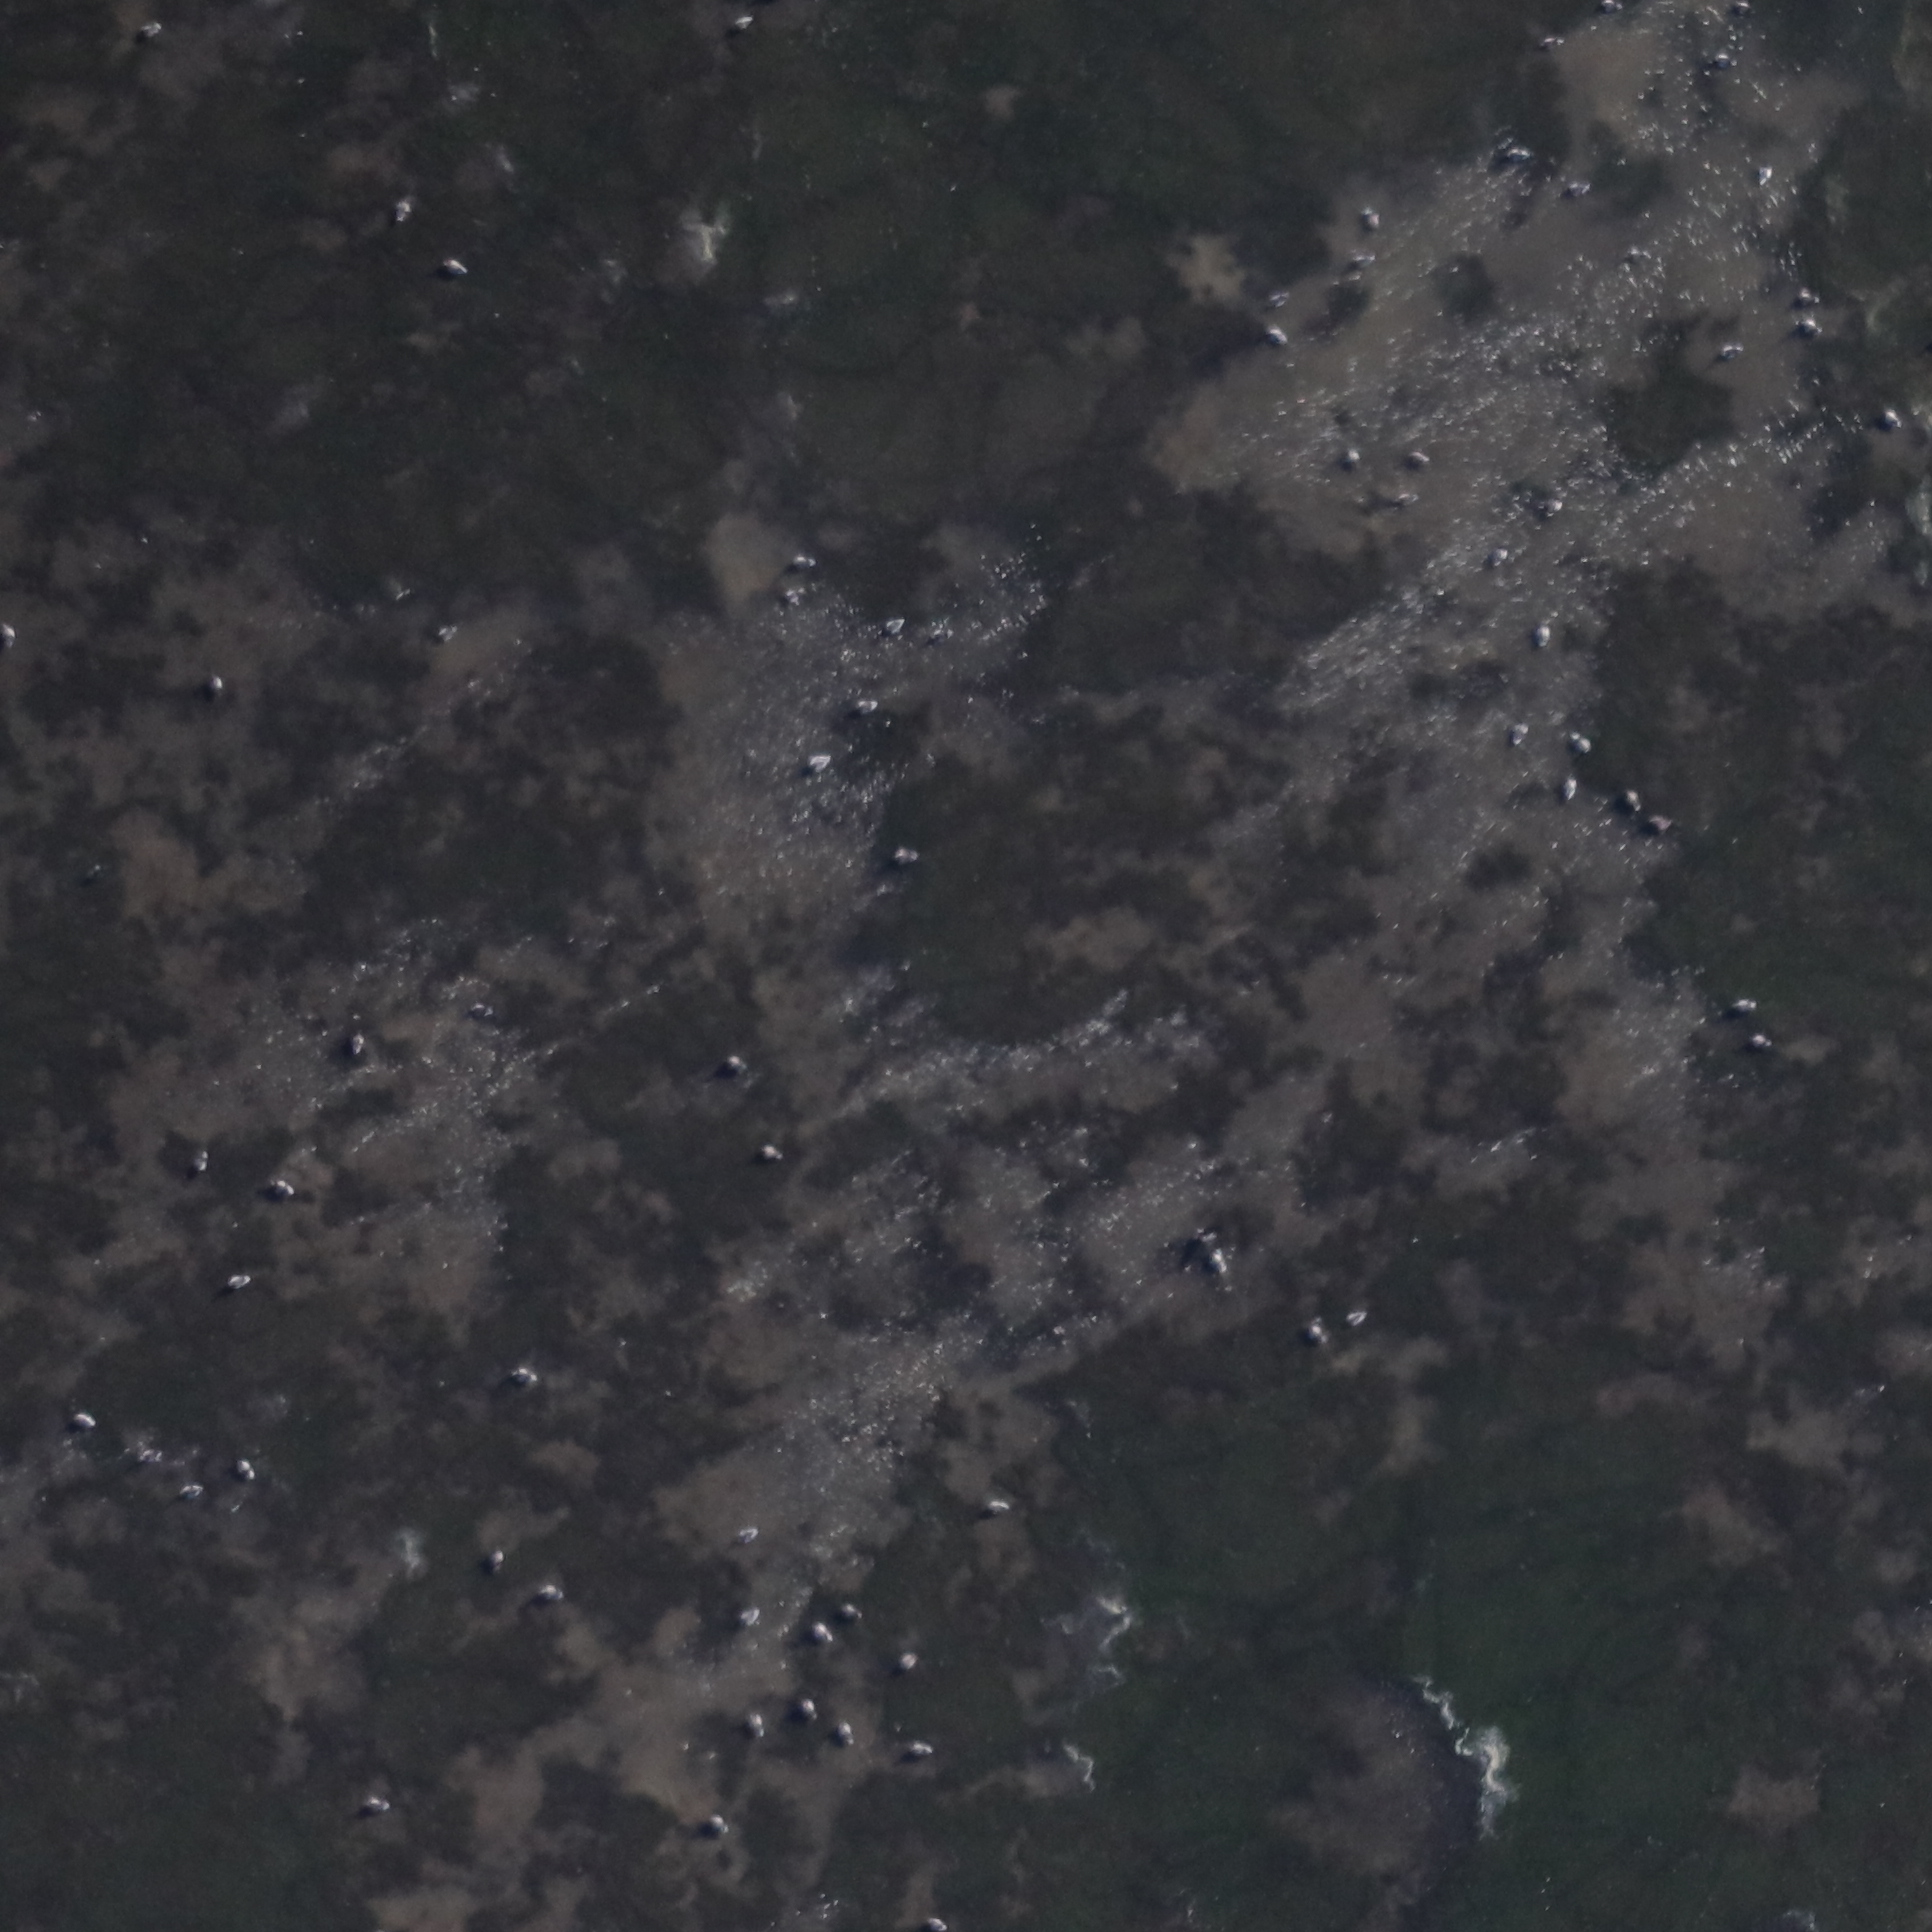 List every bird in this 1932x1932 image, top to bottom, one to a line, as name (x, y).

brant (1611, 5)
brant (1746, 9)
brant (744, 24)
brant (149, 32)
brant (1551, 41)
brant (1723, 62)
brant (1518, 153)
brant (1766, 177)
brant (1580, 191)
brant (401, 208)
brant (1372, 220)
brant (1637, 254)
brant (1361, 263)
brant (454, 267)
brant (1804, 297)
brant (1278, 299)
brant (1809, 324)
brant (1278, 339)
brant (1727, 351)
brant (1890, 418)
brant (1415, 457)
brant (1355, 459)
brant (1409, 500)
brant (1551, 509)
brant (1500, 555)
brant (803, 561)
brant (792, 594)
brant (890, 627)
brant (444, 634)
brant (939, 636)
brant (1543, 637)
brant (9, 638)
brant (217, 686)
brant (868, 706)
brant (1518, 731)
brant (1581, 745)
brant (821, 762)
brant (1573, 790)
brant (1635, 796)
brant (1660, 823)
brant (906, 855)
brant (1745, 1006)
brant (477, 1007)
brant (1760, 1040)
brant (356, 1041)
brant (735, 1063)
brant (770, 1152)
brant (202, 1160)
brant (285, 1187)
brant (1203, 1235)
brant (1219, 1266)
brant (239, 1279)
brant (1357, 1318)
brant (1318, 1333)
brant (524, 1377)
brant (83, 1420)
brant (149, 1455)
brant (244, 1468)
brant (191, 1490)
brant (997, 1507)
brant (748, 1532)
brant (494, 1559)
brant (550, 1593)
brant (752, 1612)
brant (851, 1613)
brant (822, 1634)
brant (905, 1659)
brant (806, 1707)
brant (755, 1724)
brant (846, 1732)
brant (920, 1746)
brant (378, 1804)
brant (719, 1825)
brant (937, 1925)